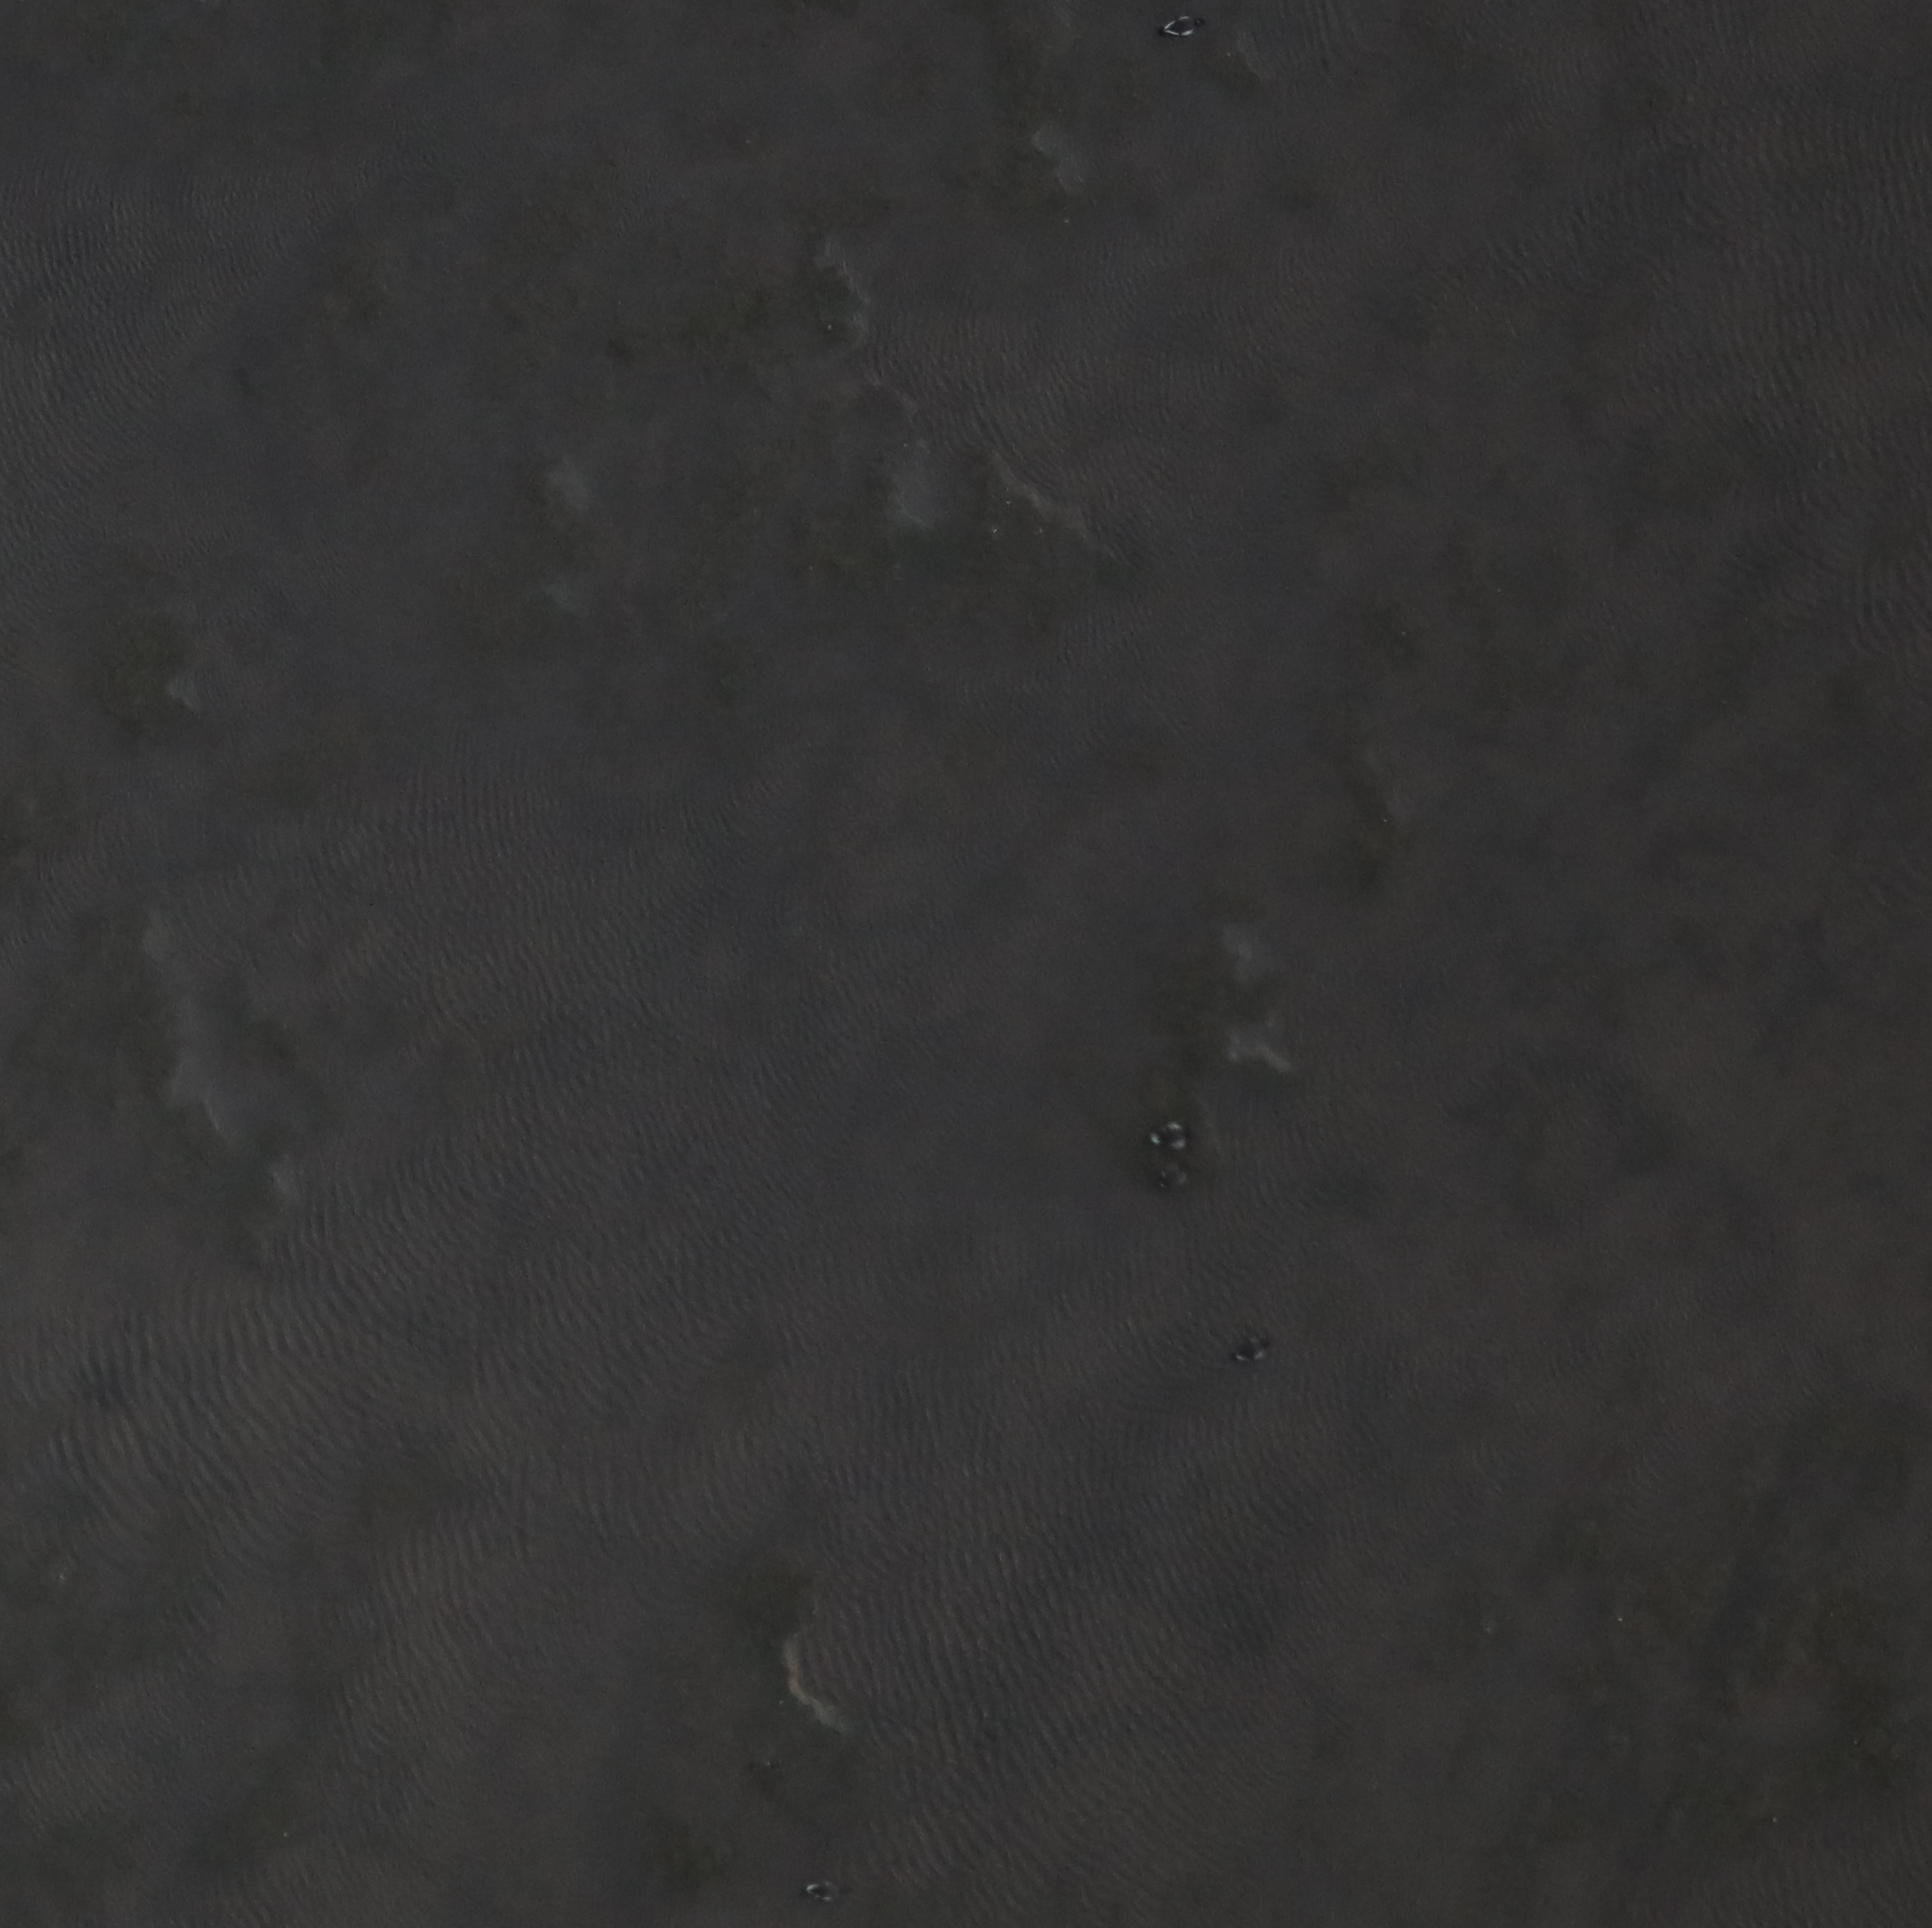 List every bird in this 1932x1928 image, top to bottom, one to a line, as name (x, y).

brant (1183, 27)
brant (1169, 1135)
brant (1169, 1168)
brant (1247, 1350)
brant (825, 1891)